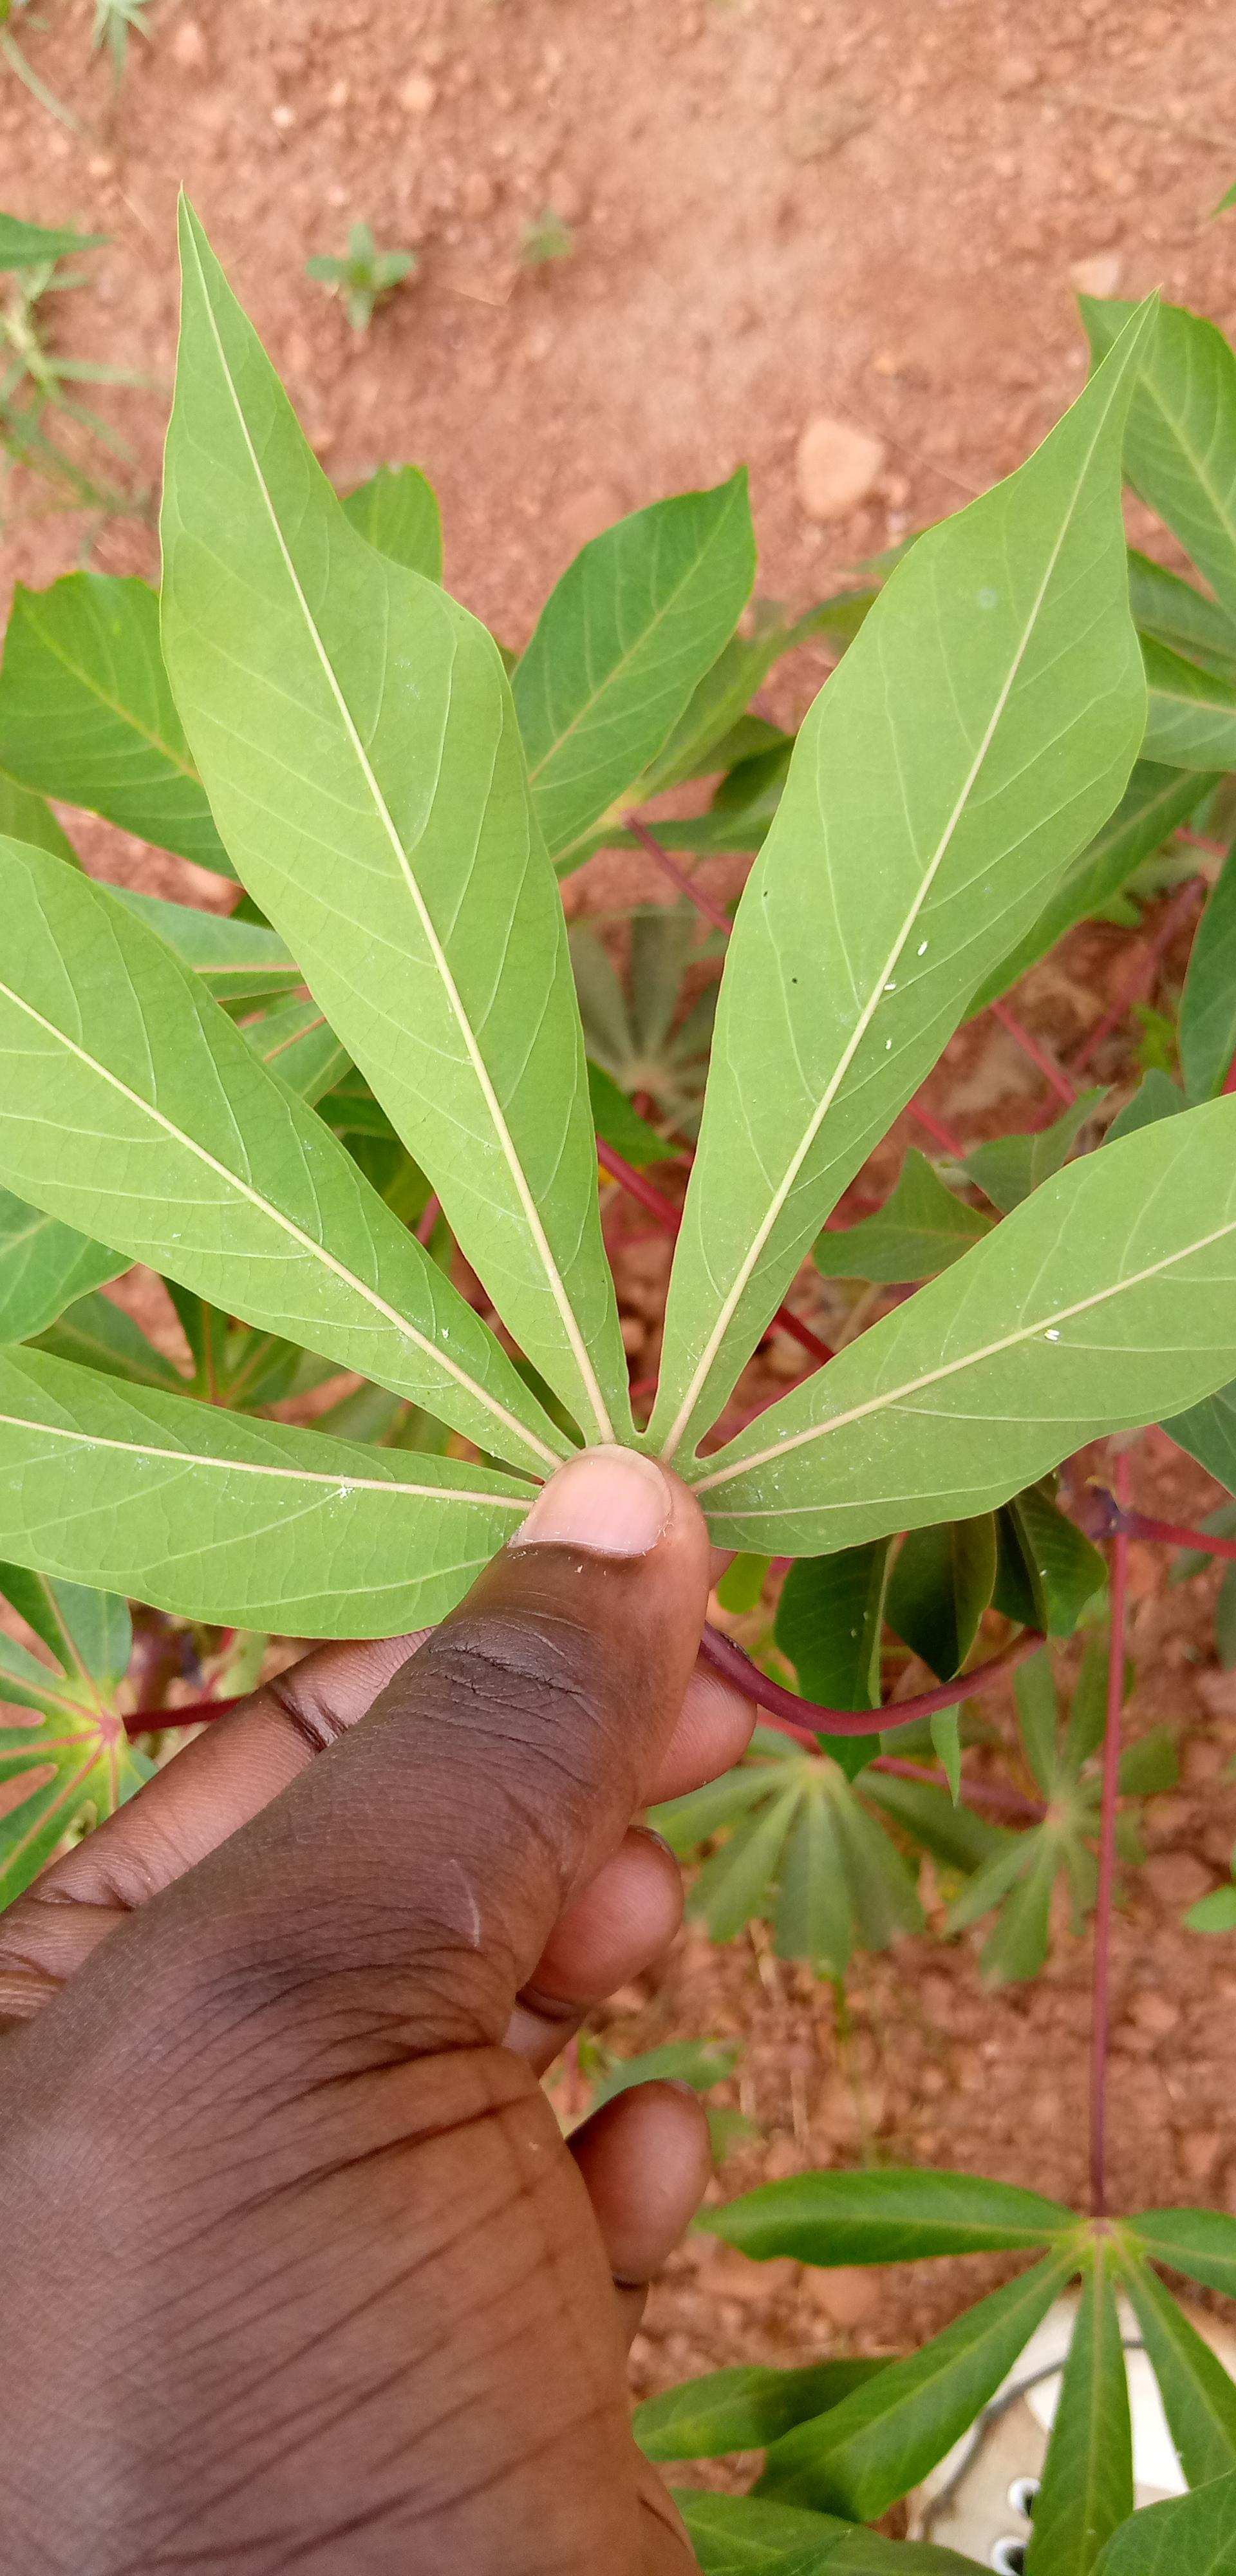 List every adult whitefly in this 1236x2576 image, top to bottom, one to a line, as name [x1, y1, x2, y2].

whitefly [916, 938, 929, 958]
whitefly [882, 981, 897, 993]
whitefly [883, 1036, 894, 1052]
whitefly [438, 1326, 451, 1340]
whitefly [1045, 1327, 1061, 1337]
whitefly [1044, 1332, 1057, 1343]
whitefly [573, 1562, 585, 1574]